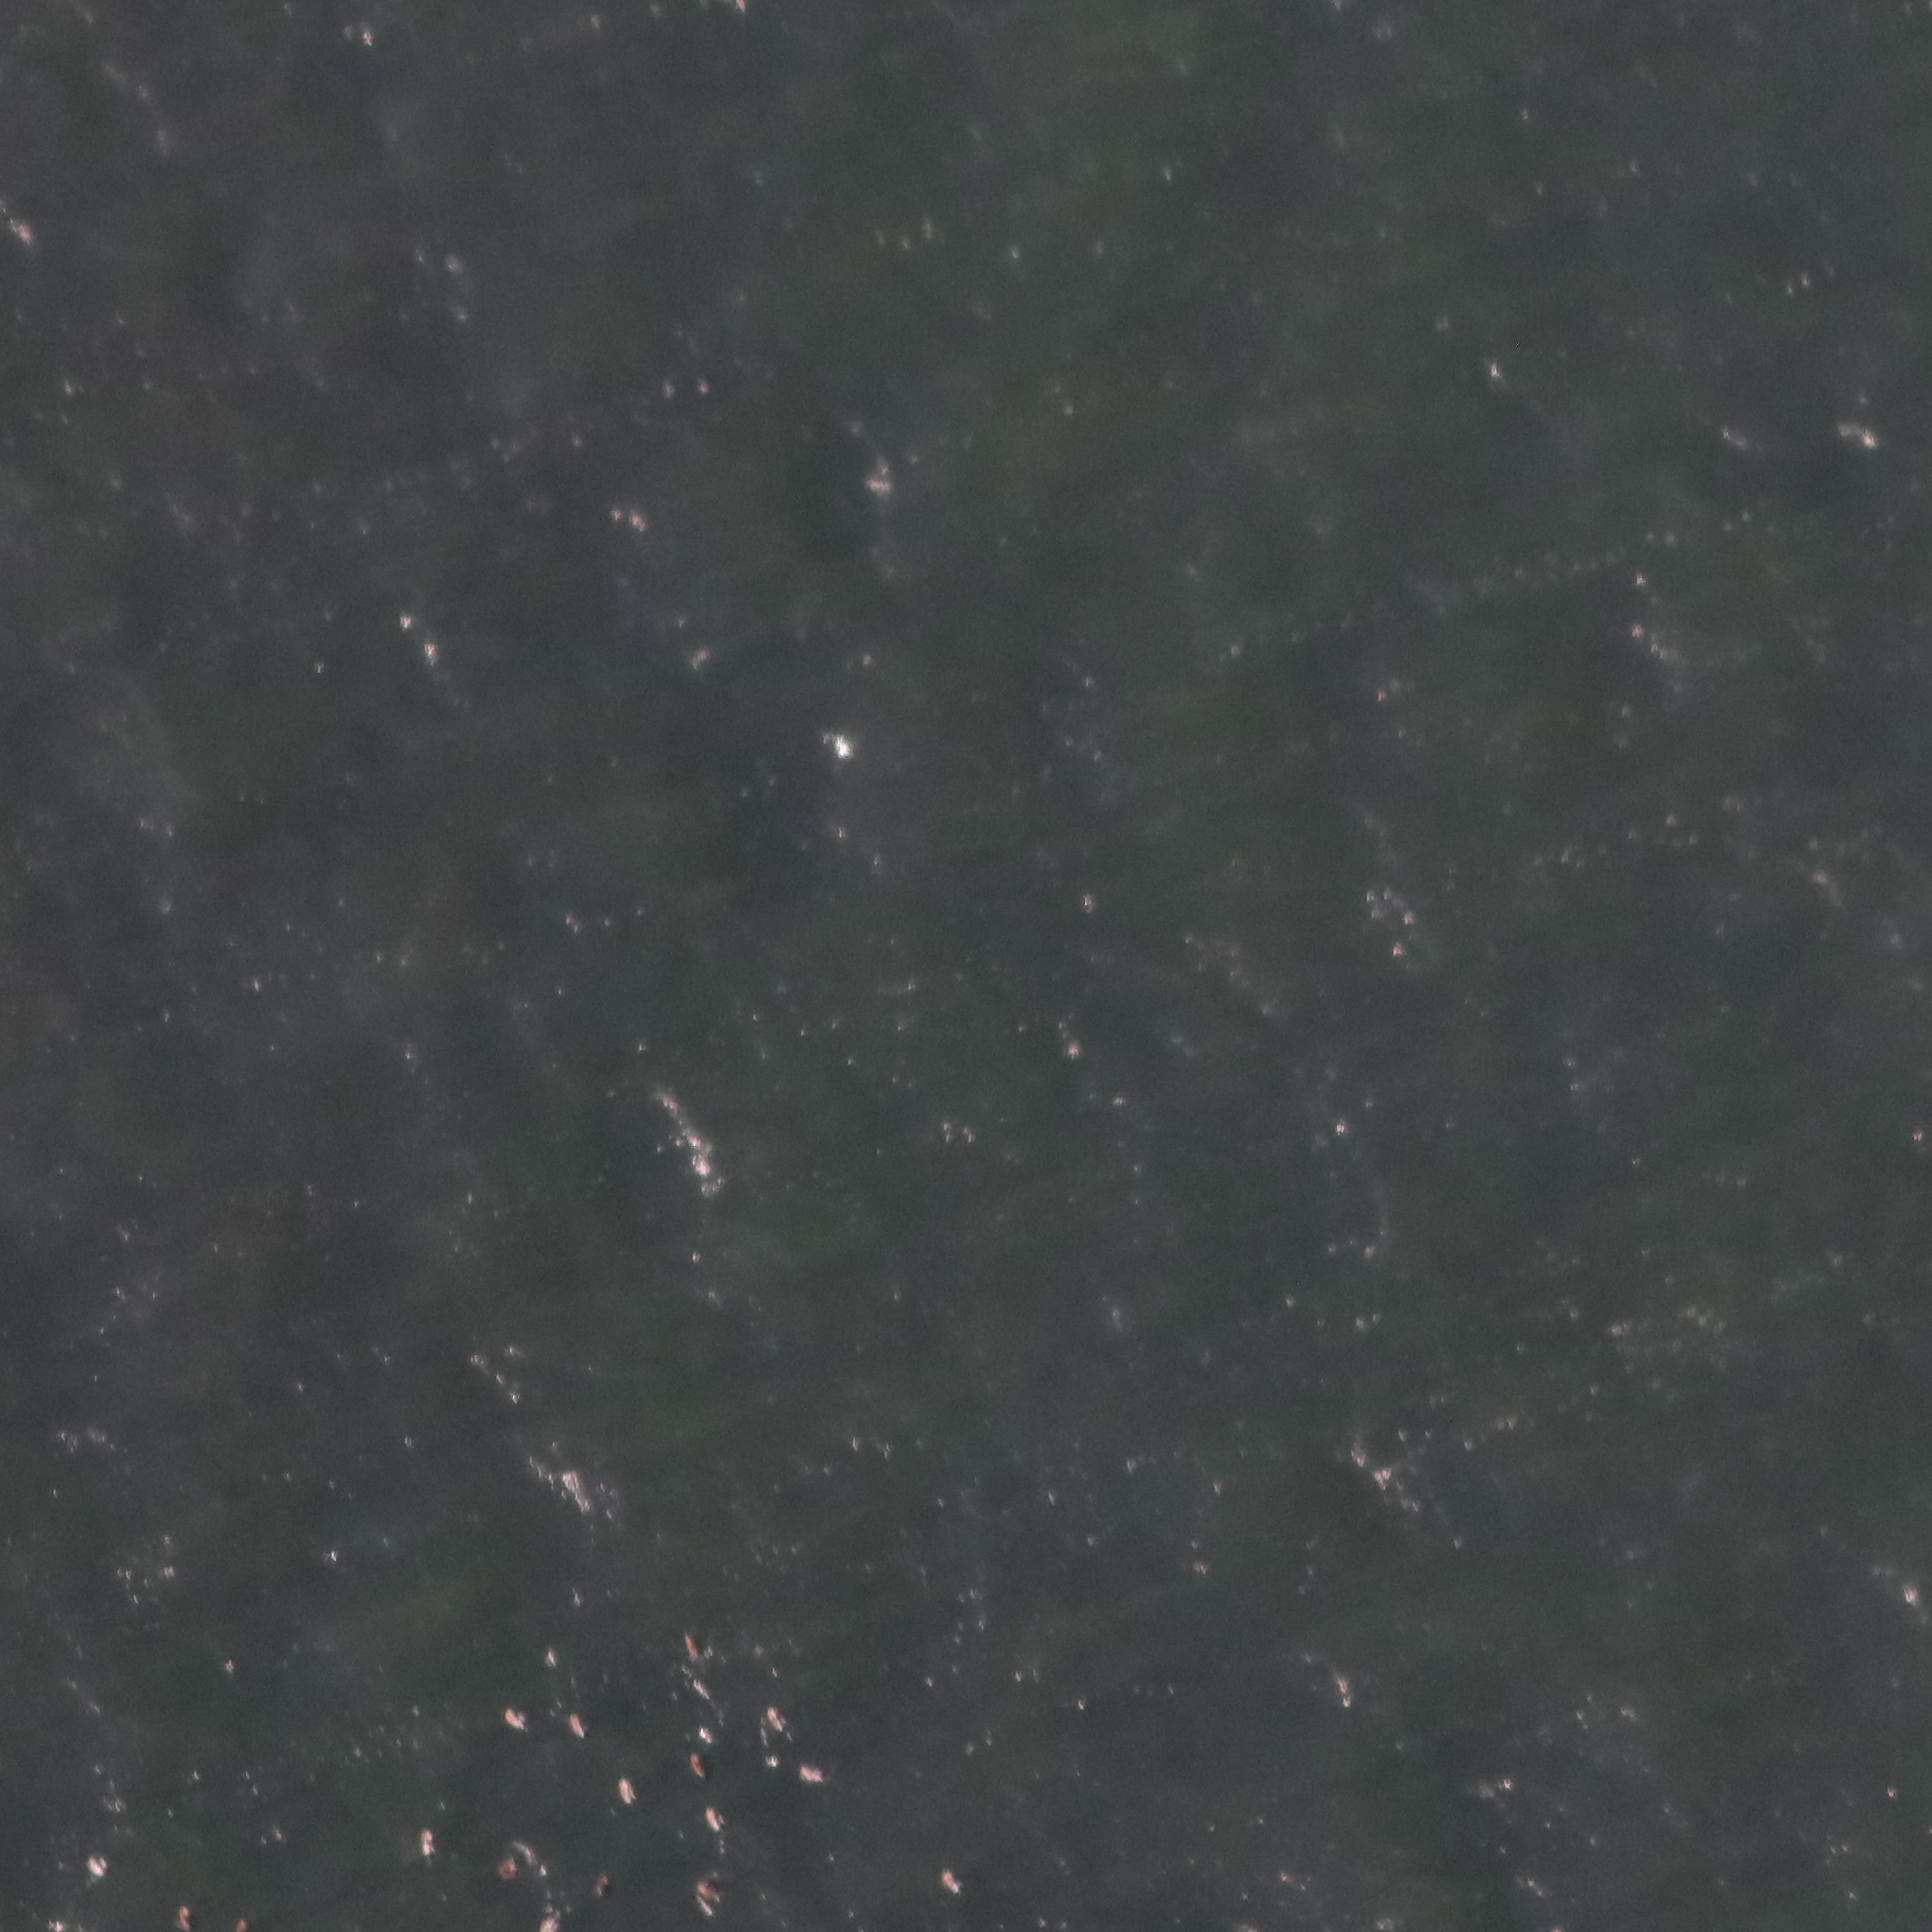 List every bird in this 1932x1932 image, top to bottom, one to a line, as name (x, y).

other bird (692, 1645)
other bird (775, 1715)
other bird (517, 1718)
other bird (577, 1726)
other bird (698, 1764)
other bird (812, 1773)
other bird (628, 1792)
other bird (716, 1821)
other bird (428, 1842)
other bird (508, 1864)
other bird (100, 1866)
other bird (954, 1880)
other bird (606, 1886)
other bird (707, 1889)
other bird (187, 1919)
other bird (551, 1926)
other bird (243, 1928)